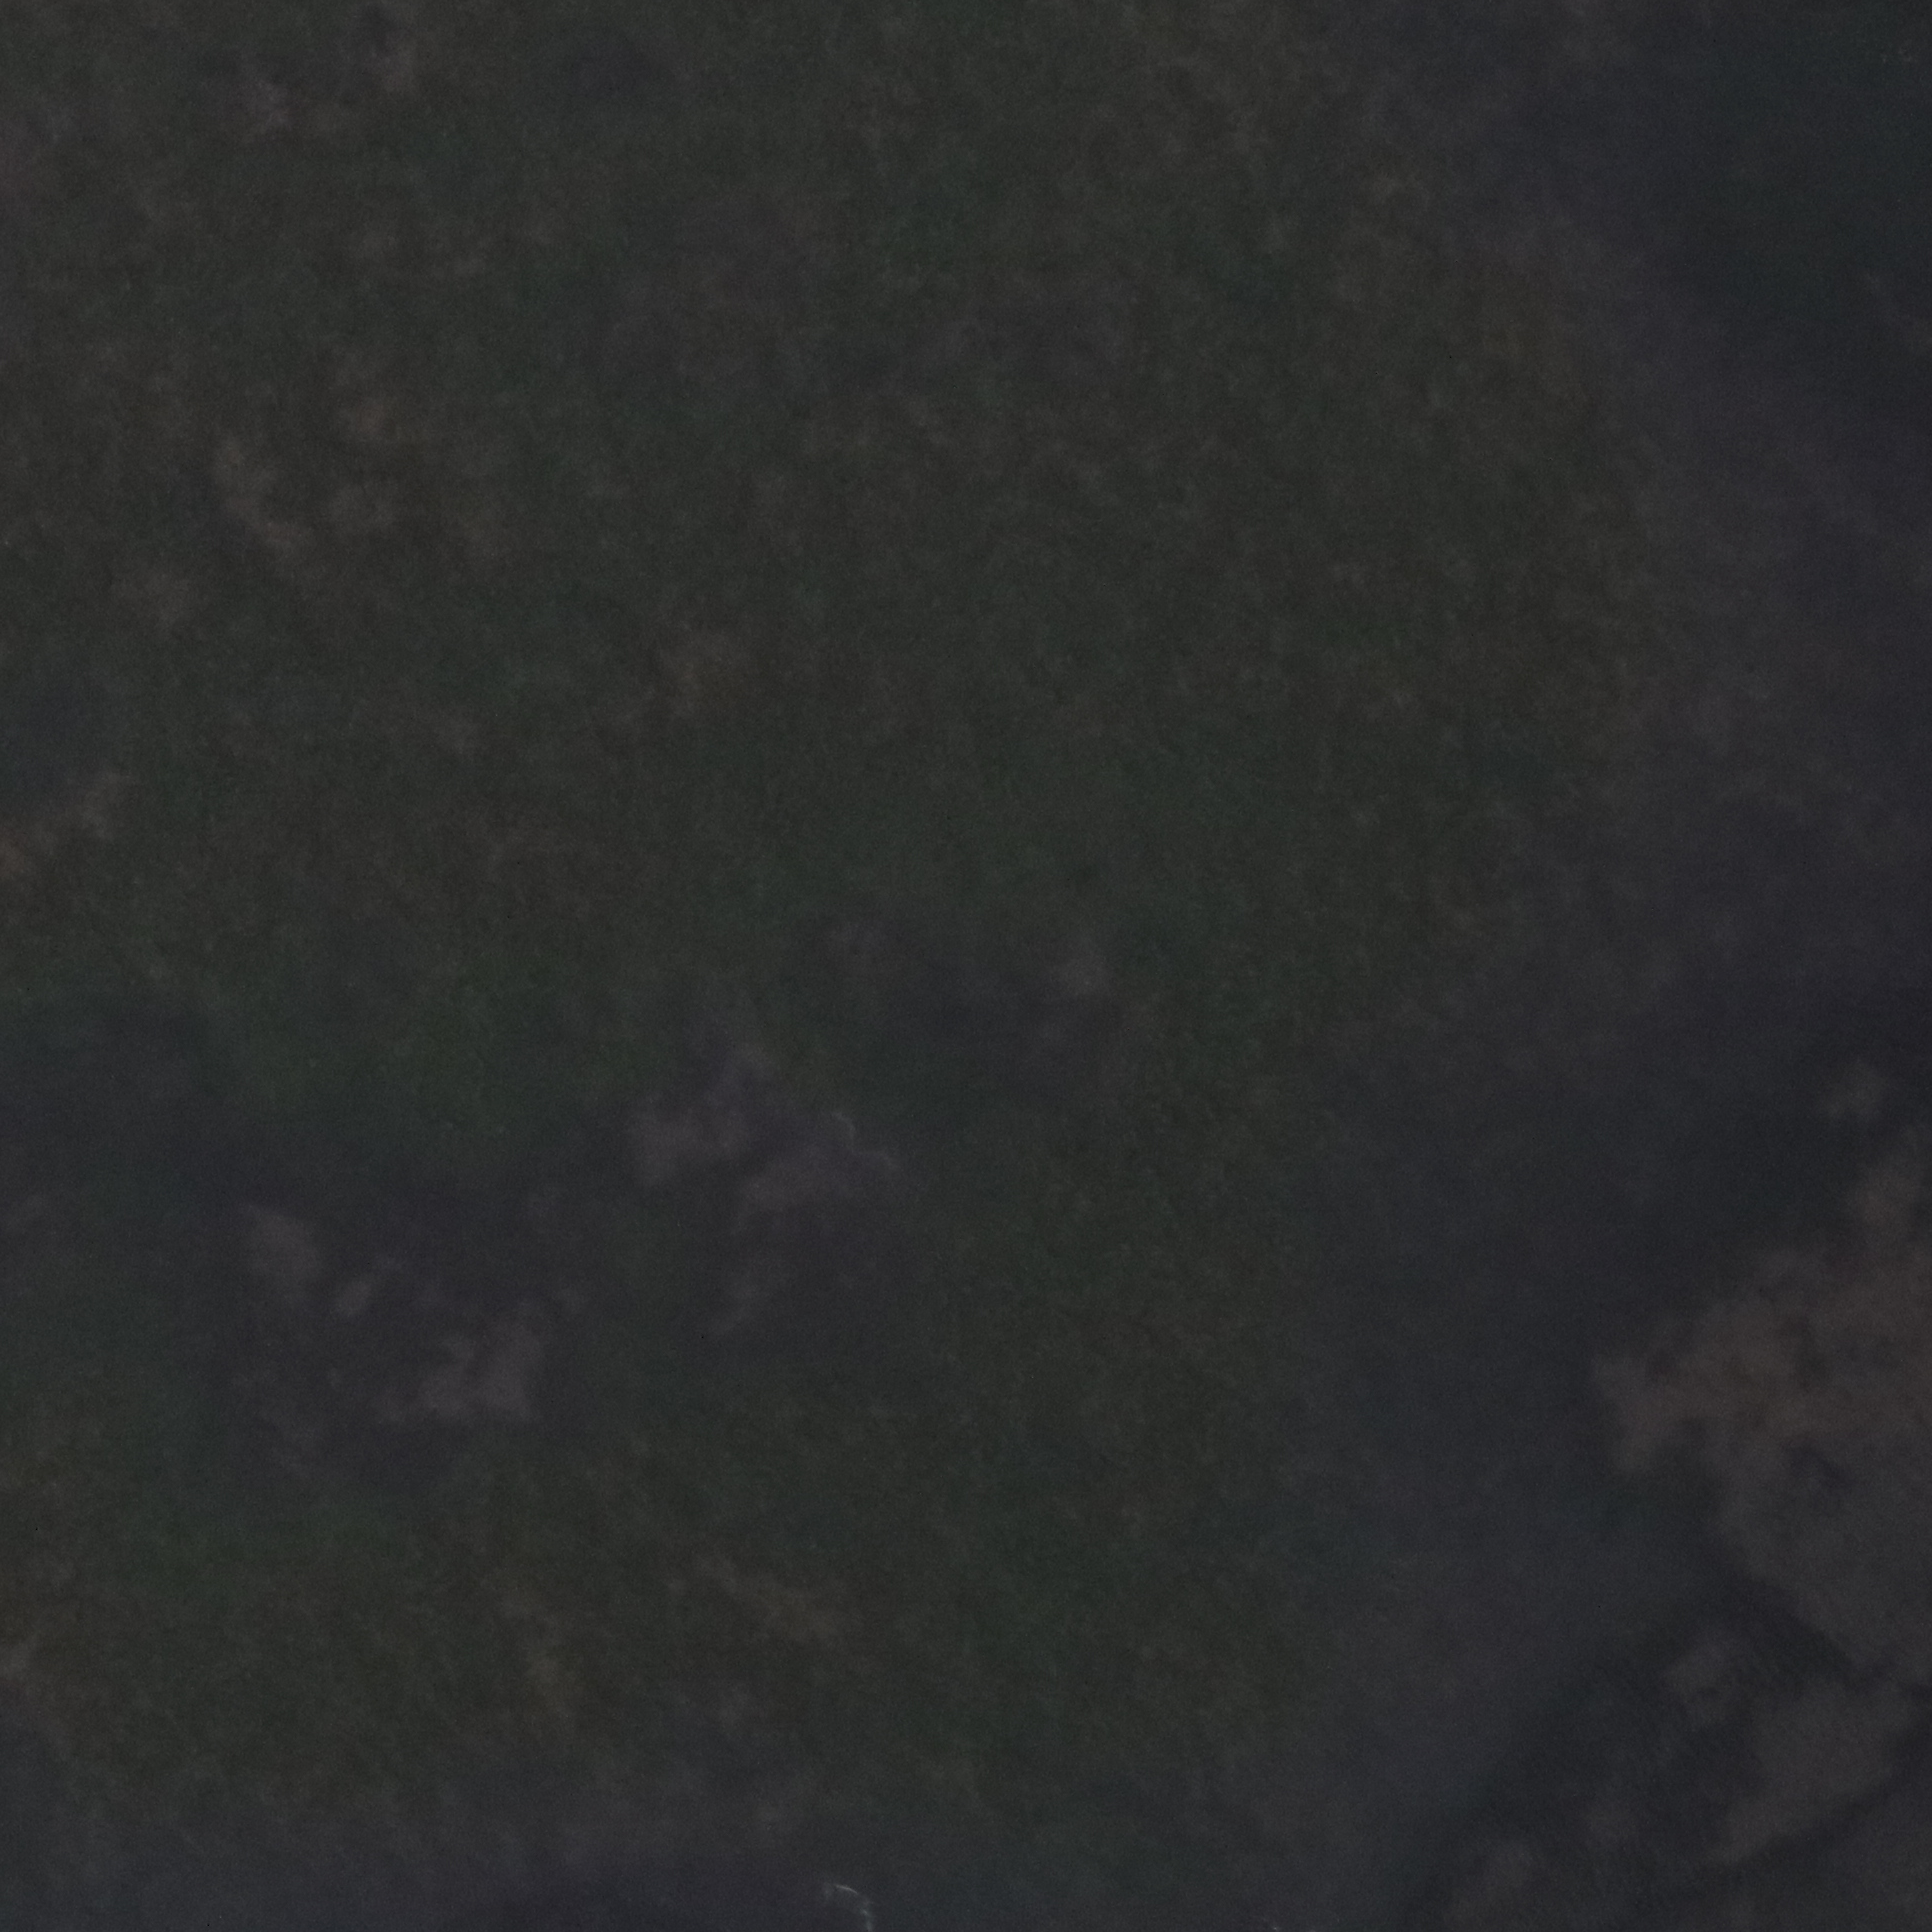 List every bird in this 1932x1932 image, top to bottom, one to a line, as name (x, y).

None